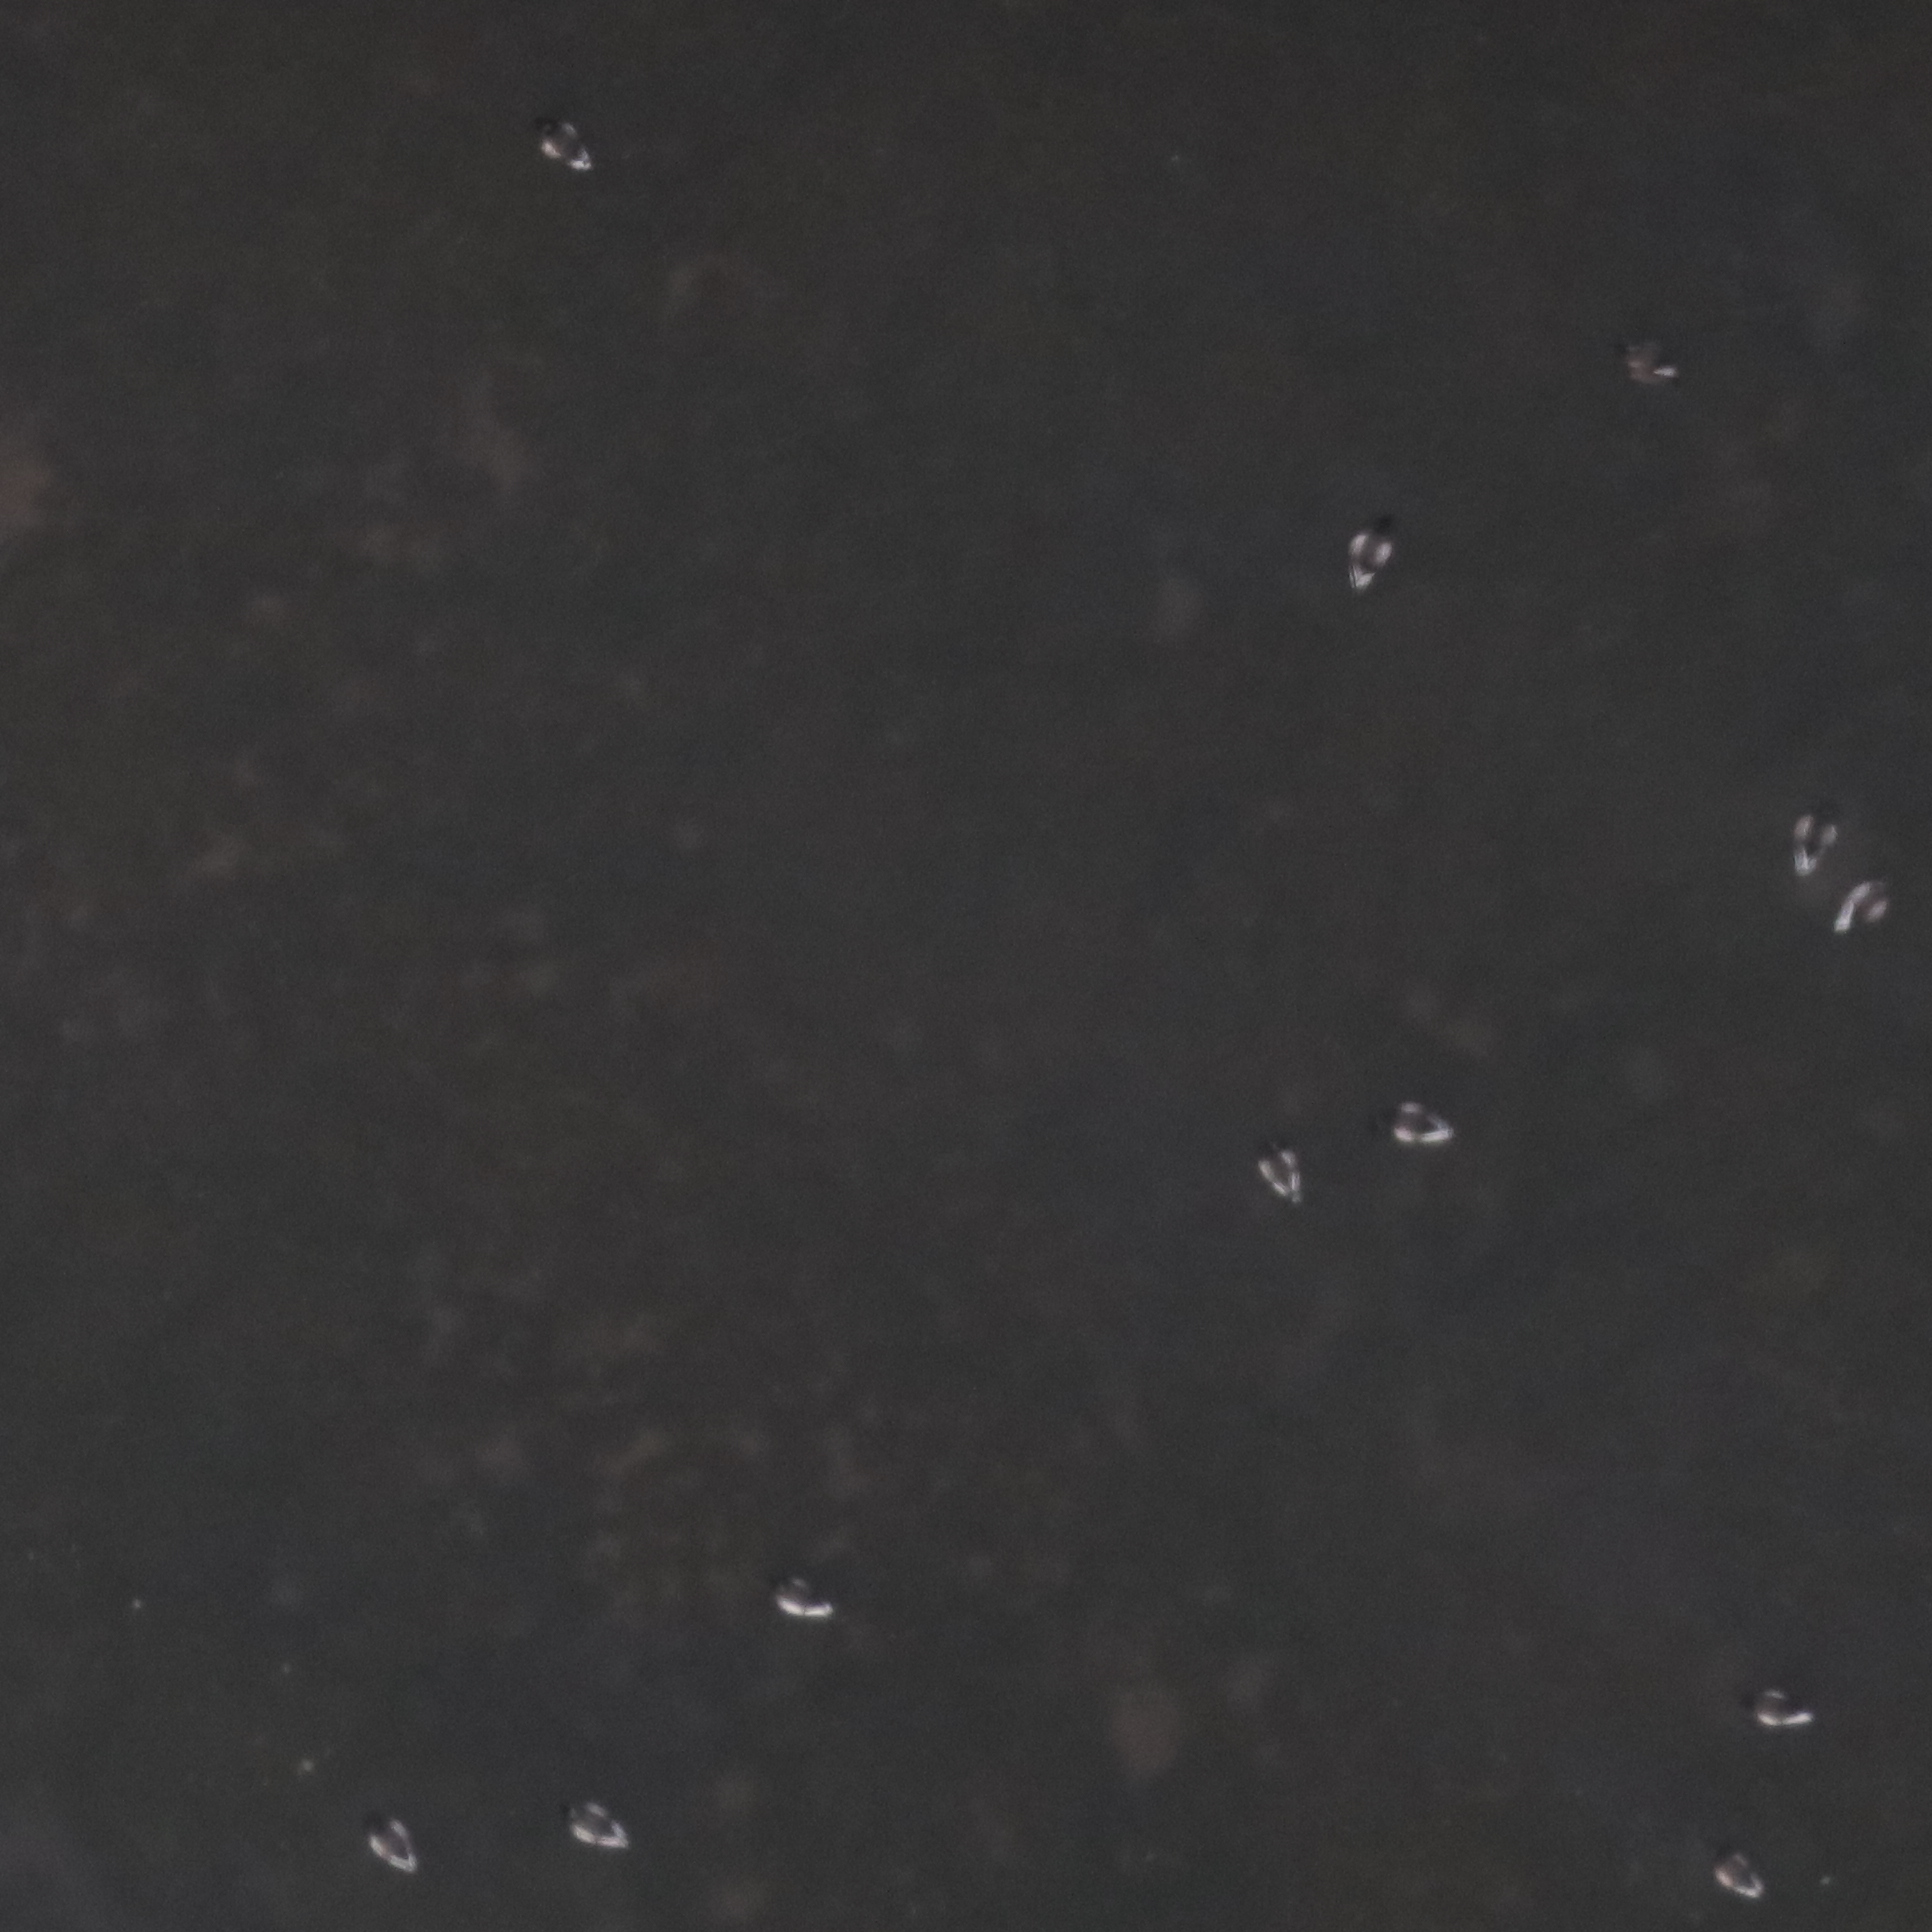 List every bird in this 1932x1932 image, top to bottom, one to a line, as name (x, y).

brant (562, 144)
brant (1645, 360)
brant (1368, 556)
brant (1816, 840)
brant (1862, 904)
brant (1417, 1121)
brant (1278, 1170)
brant (802, 1598)
brant (1779, 1707)
brant (593, 1823)
brant (390, 1842)
brant (1737, 1873)